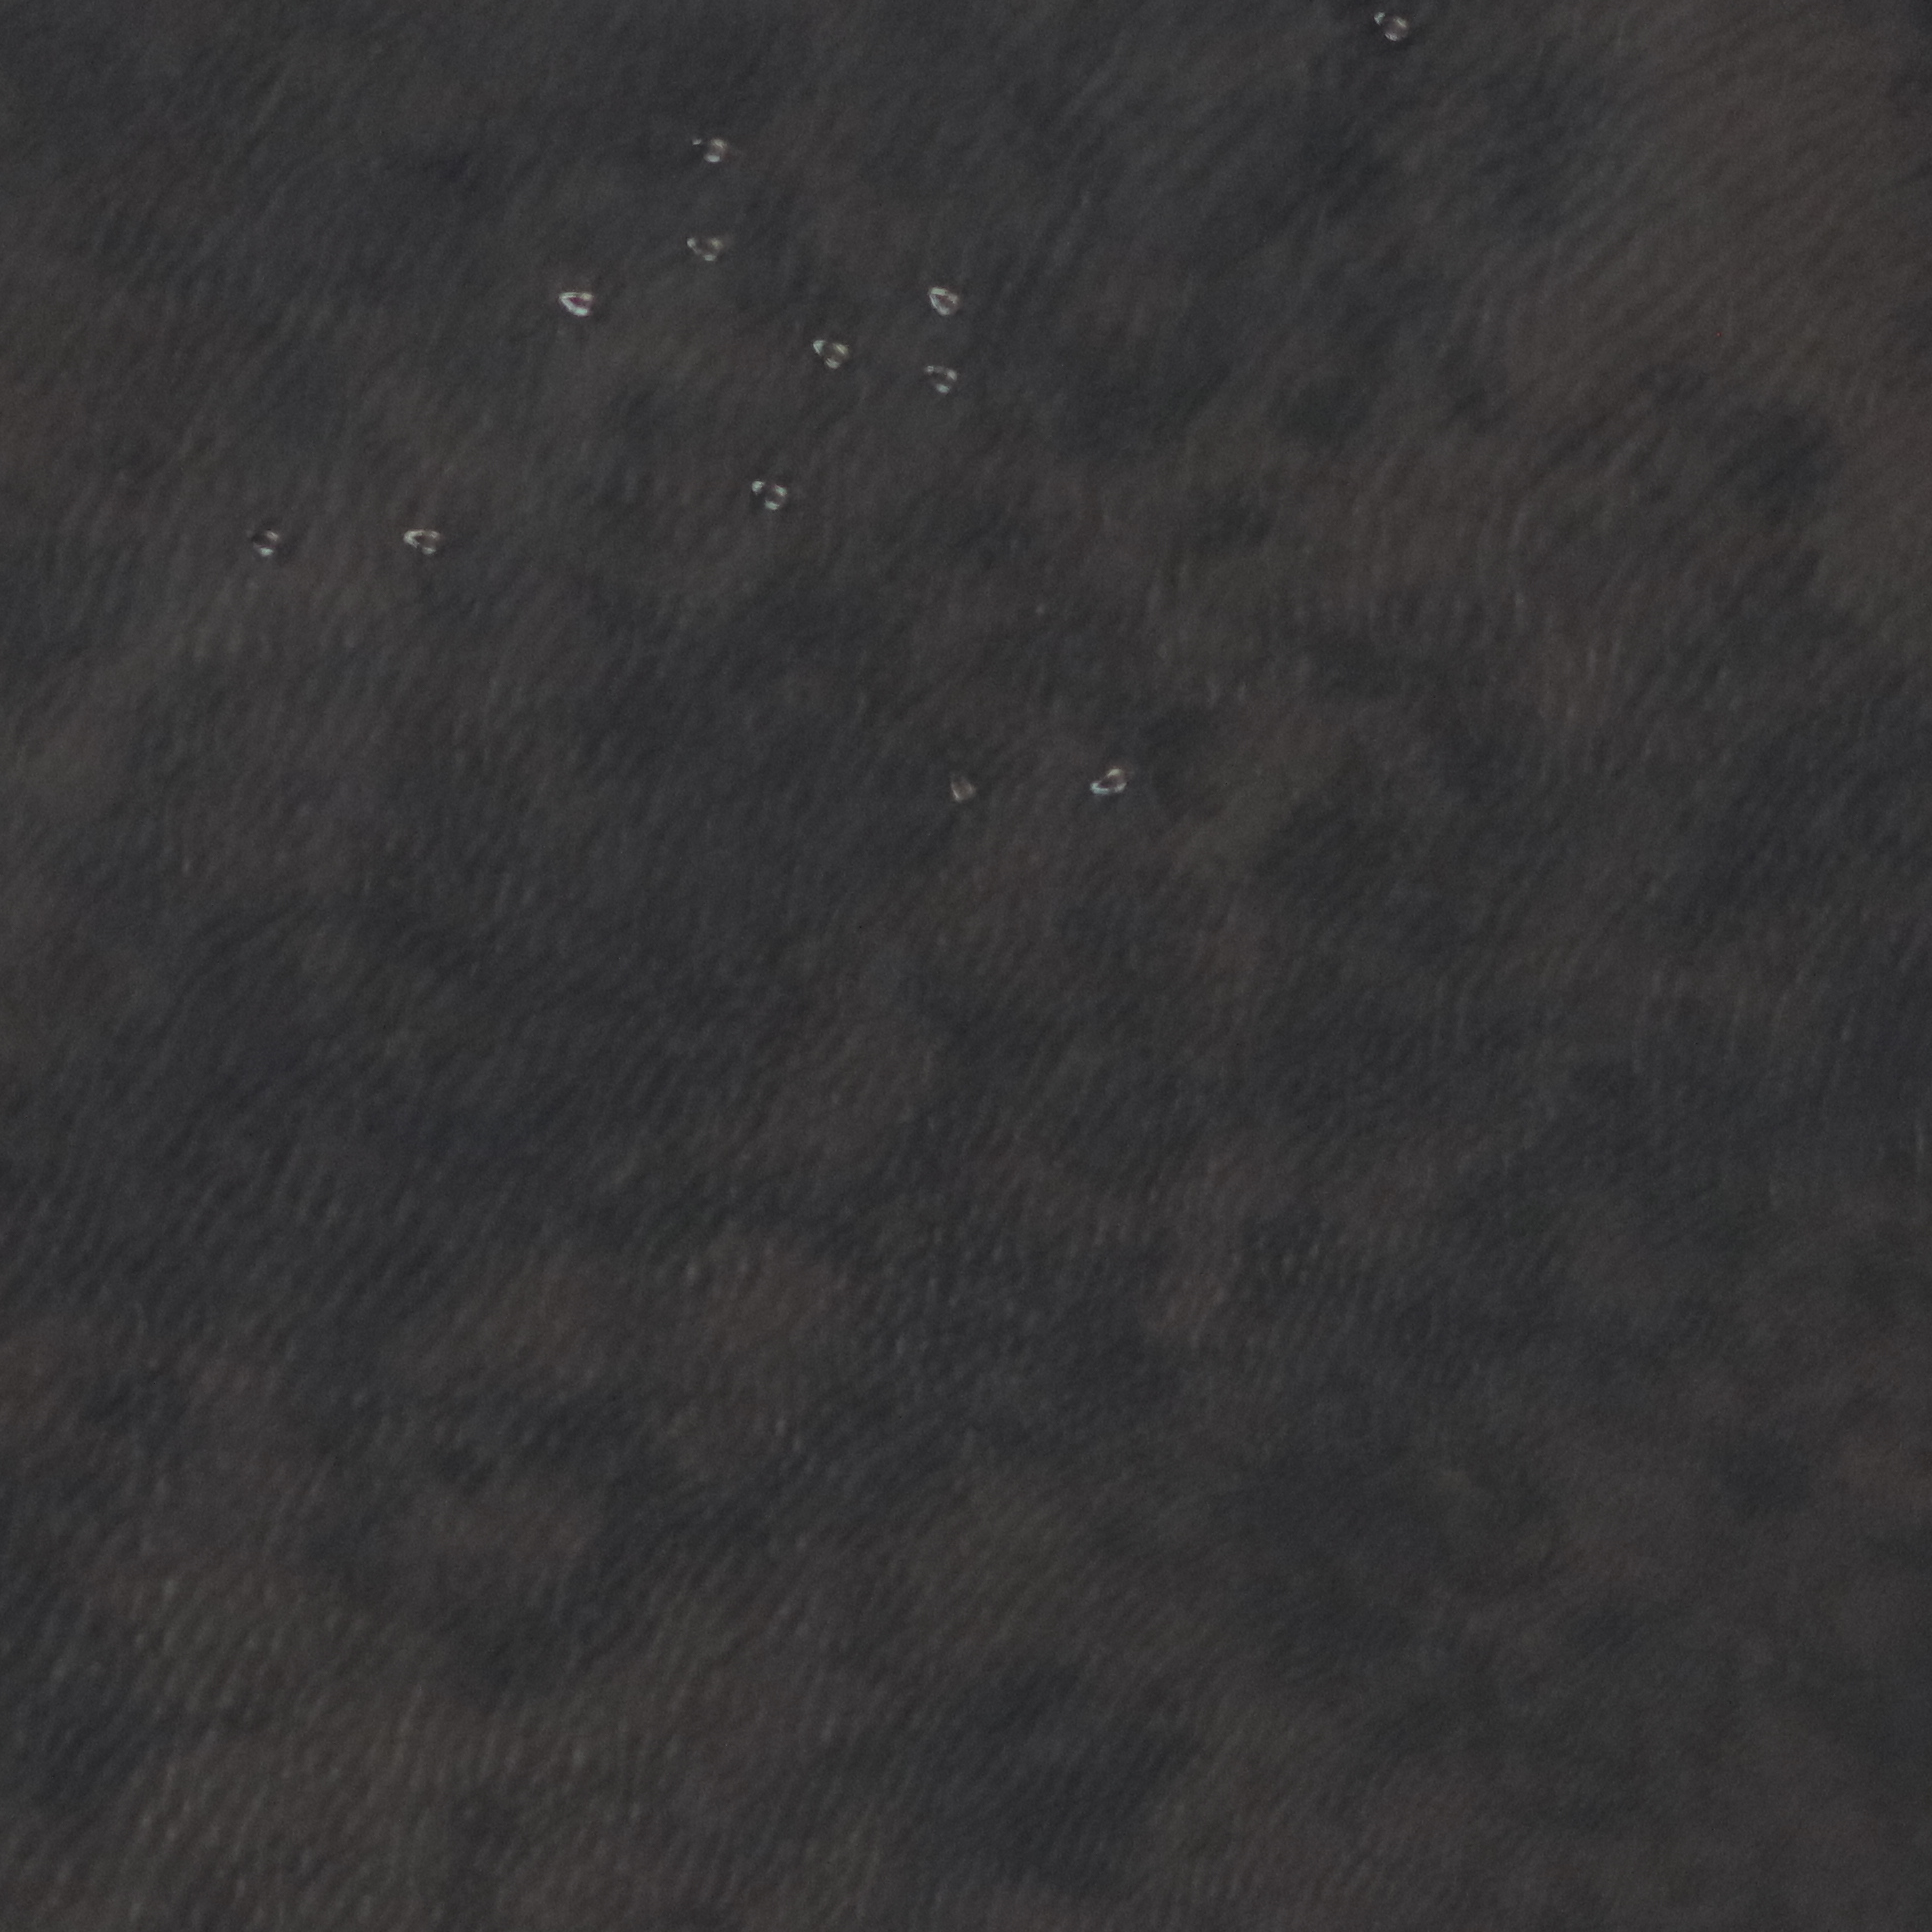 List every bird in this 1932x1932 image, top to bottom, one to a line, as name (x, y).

brant (1394, 25)
brant (714, 146)
brant (706, 246)
brant (939, 302)
brant (587, 303)
brant (832, 354)
brant (944, 376)
brant (772, 493)
brant (426, 538)
brant (265, 545)
brant (1114, 780)
brant (962, 789)